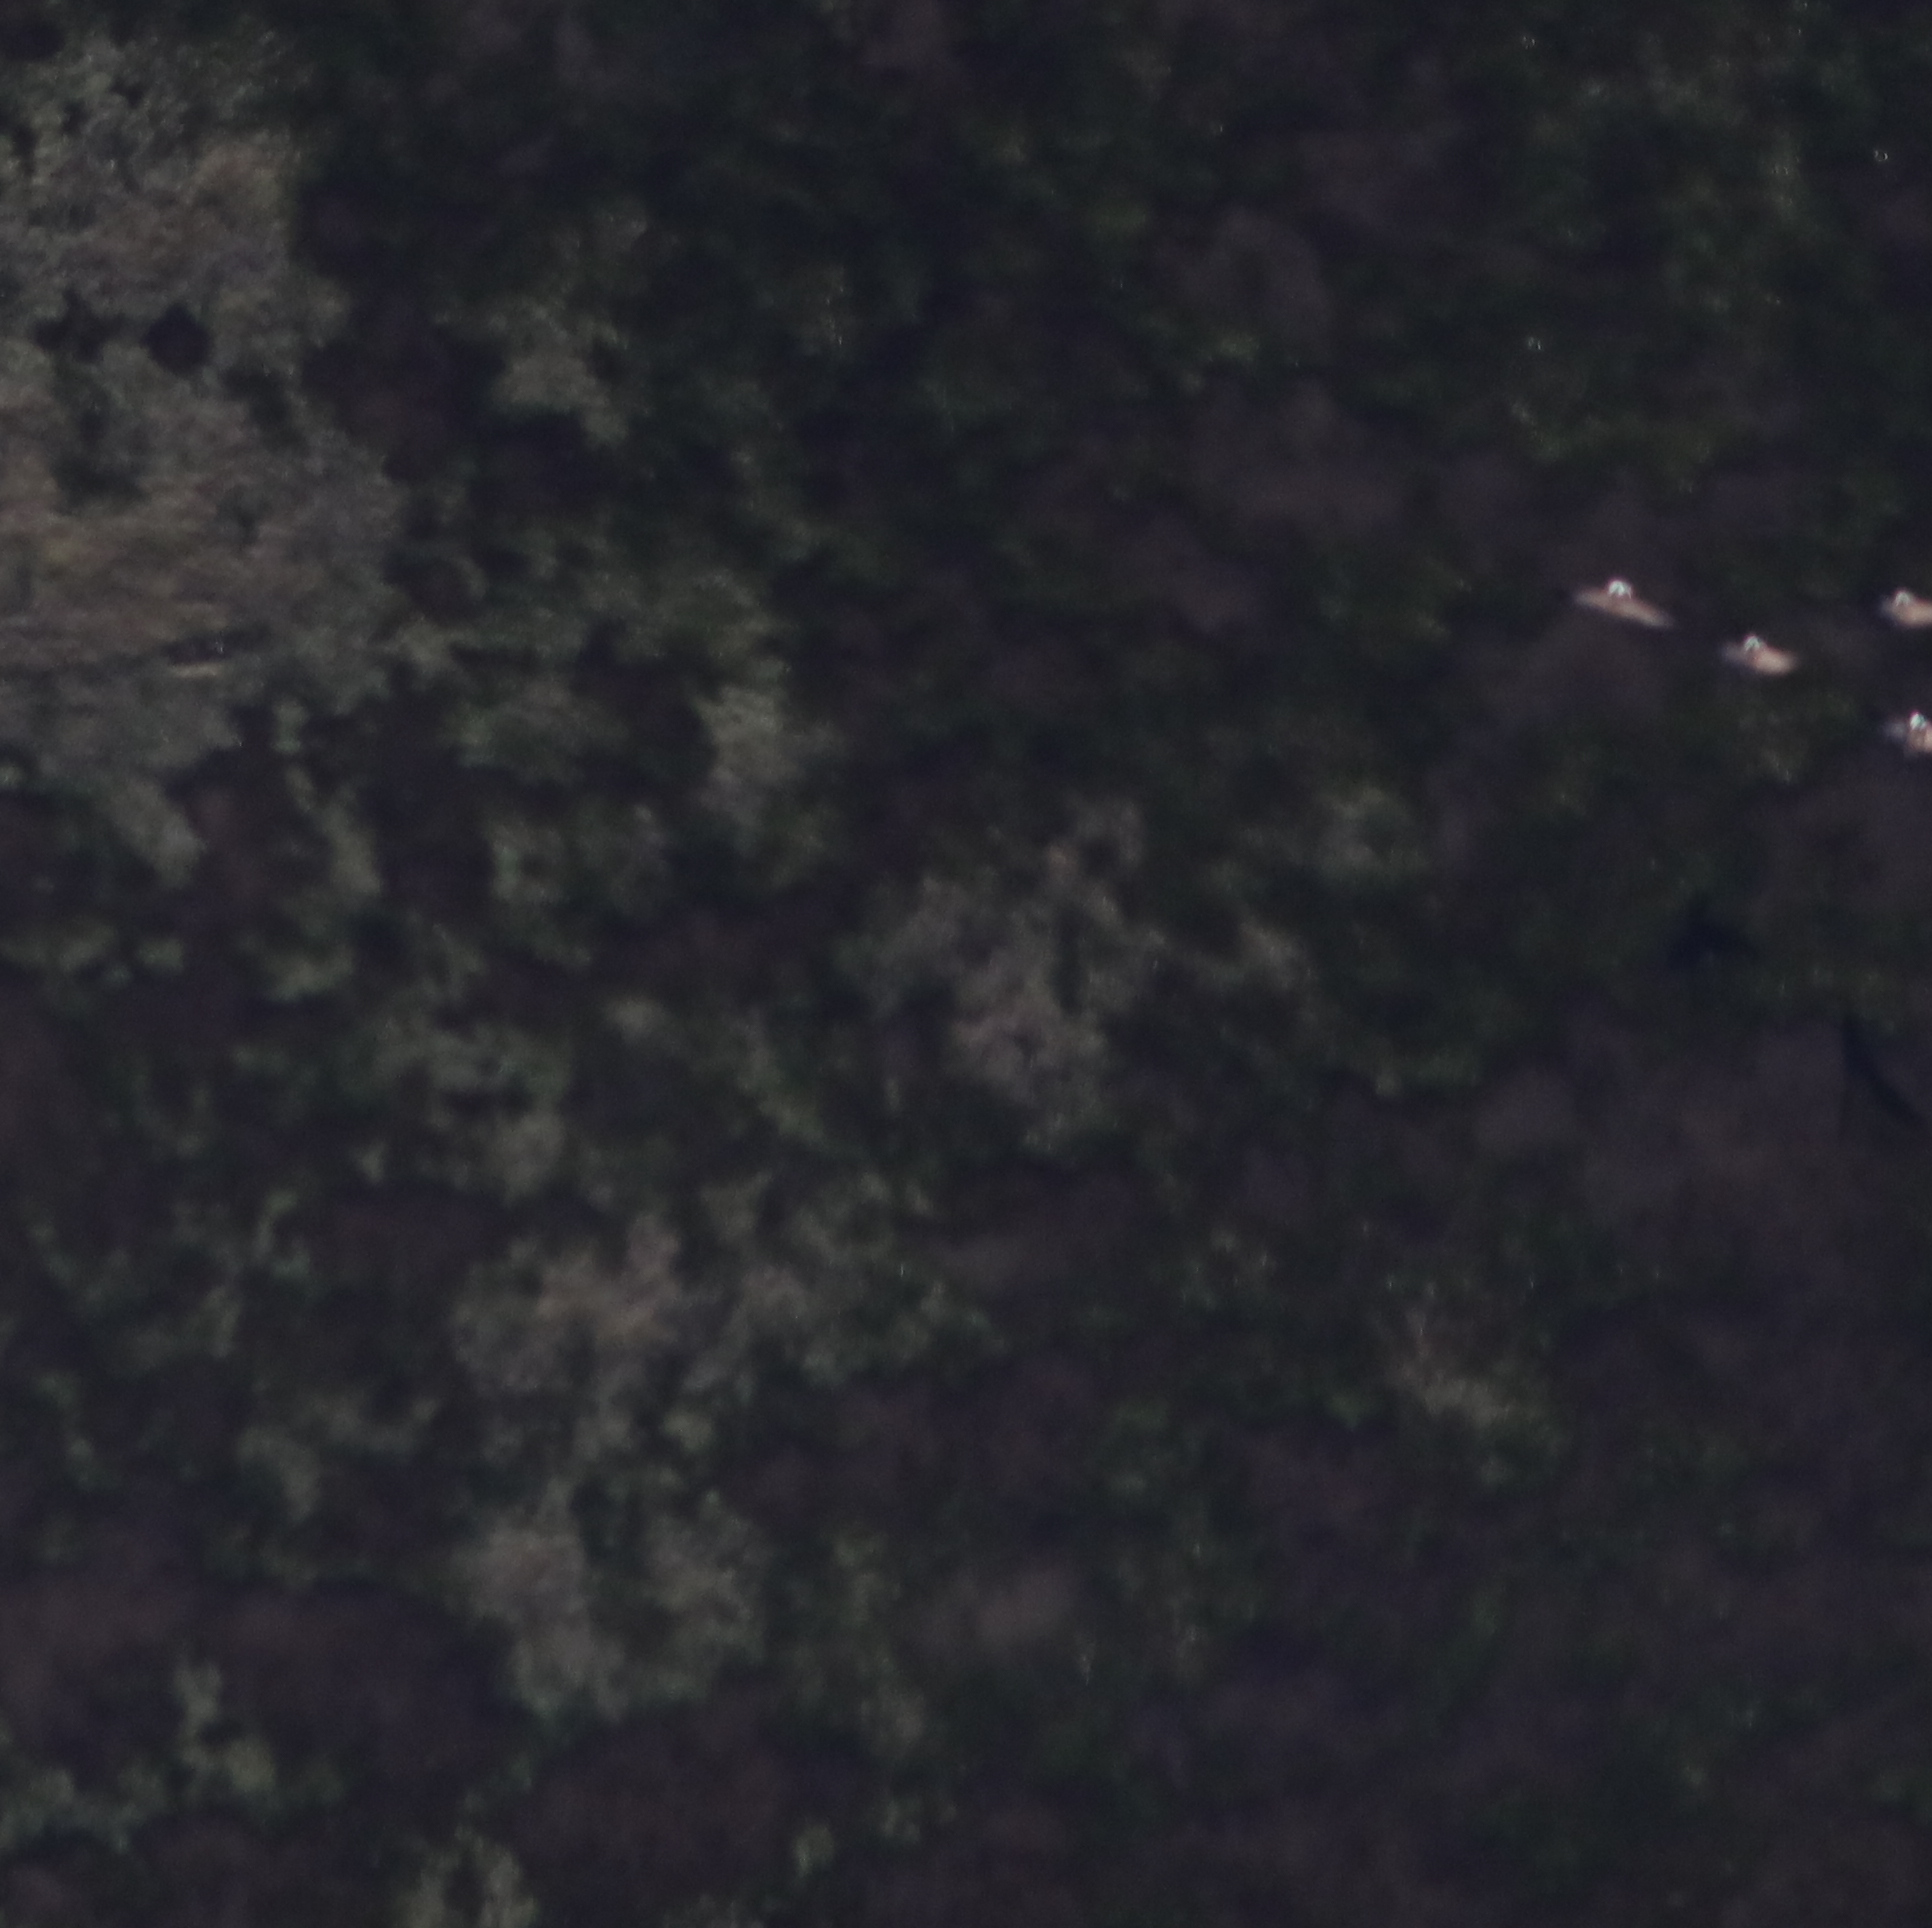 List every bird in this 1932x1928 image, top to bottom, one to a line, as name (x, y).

brant (1616, 596)
brant (1899, 606)
brant (1757, 661)
brant (1916, 735)